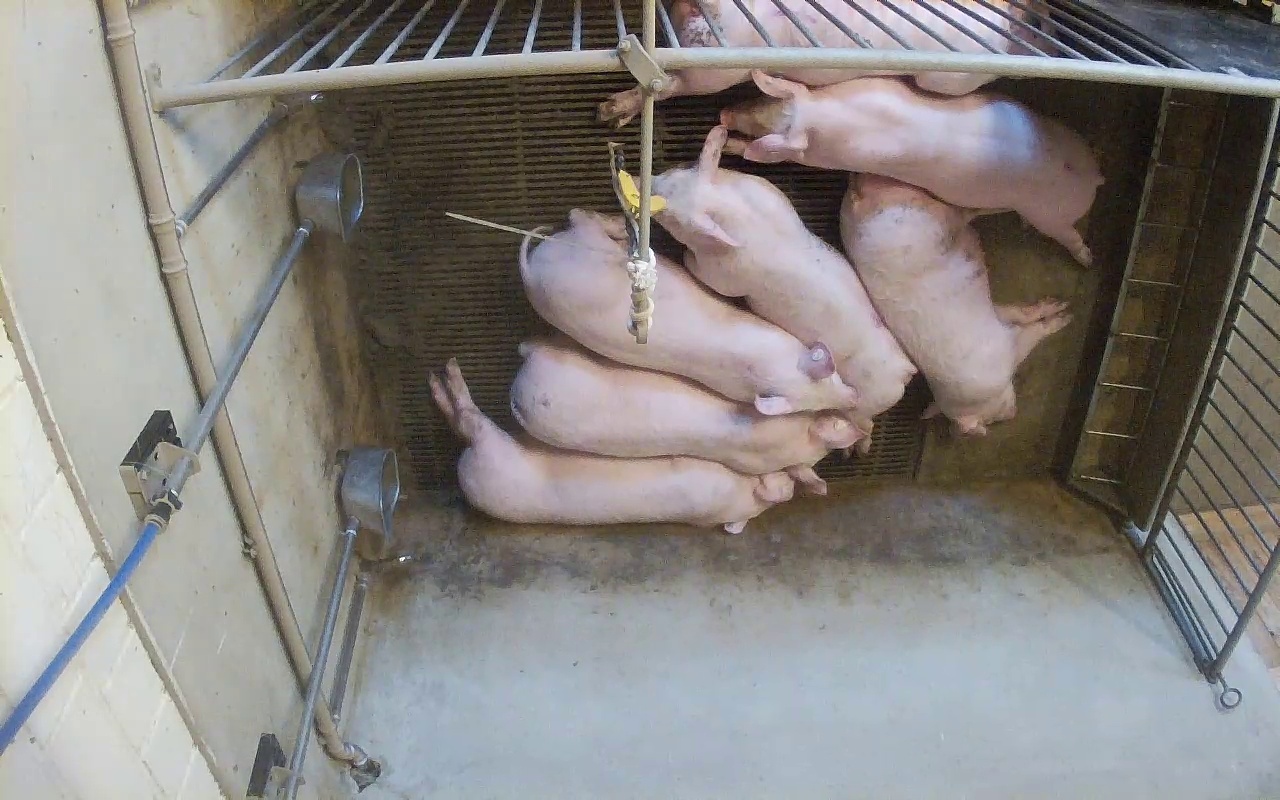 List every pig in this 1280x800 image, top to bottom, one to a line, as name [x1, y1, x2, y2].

pig [596, 0, 1063, 130]
pig [716, 70, 1107, 267]
pig [631, 123, 924, 459]
pig [840, 168, 1078, 443]
pig [517, 210, 862, 416]
pig [507, 331, 867, 498]
pig [423, 354, 798, 535]